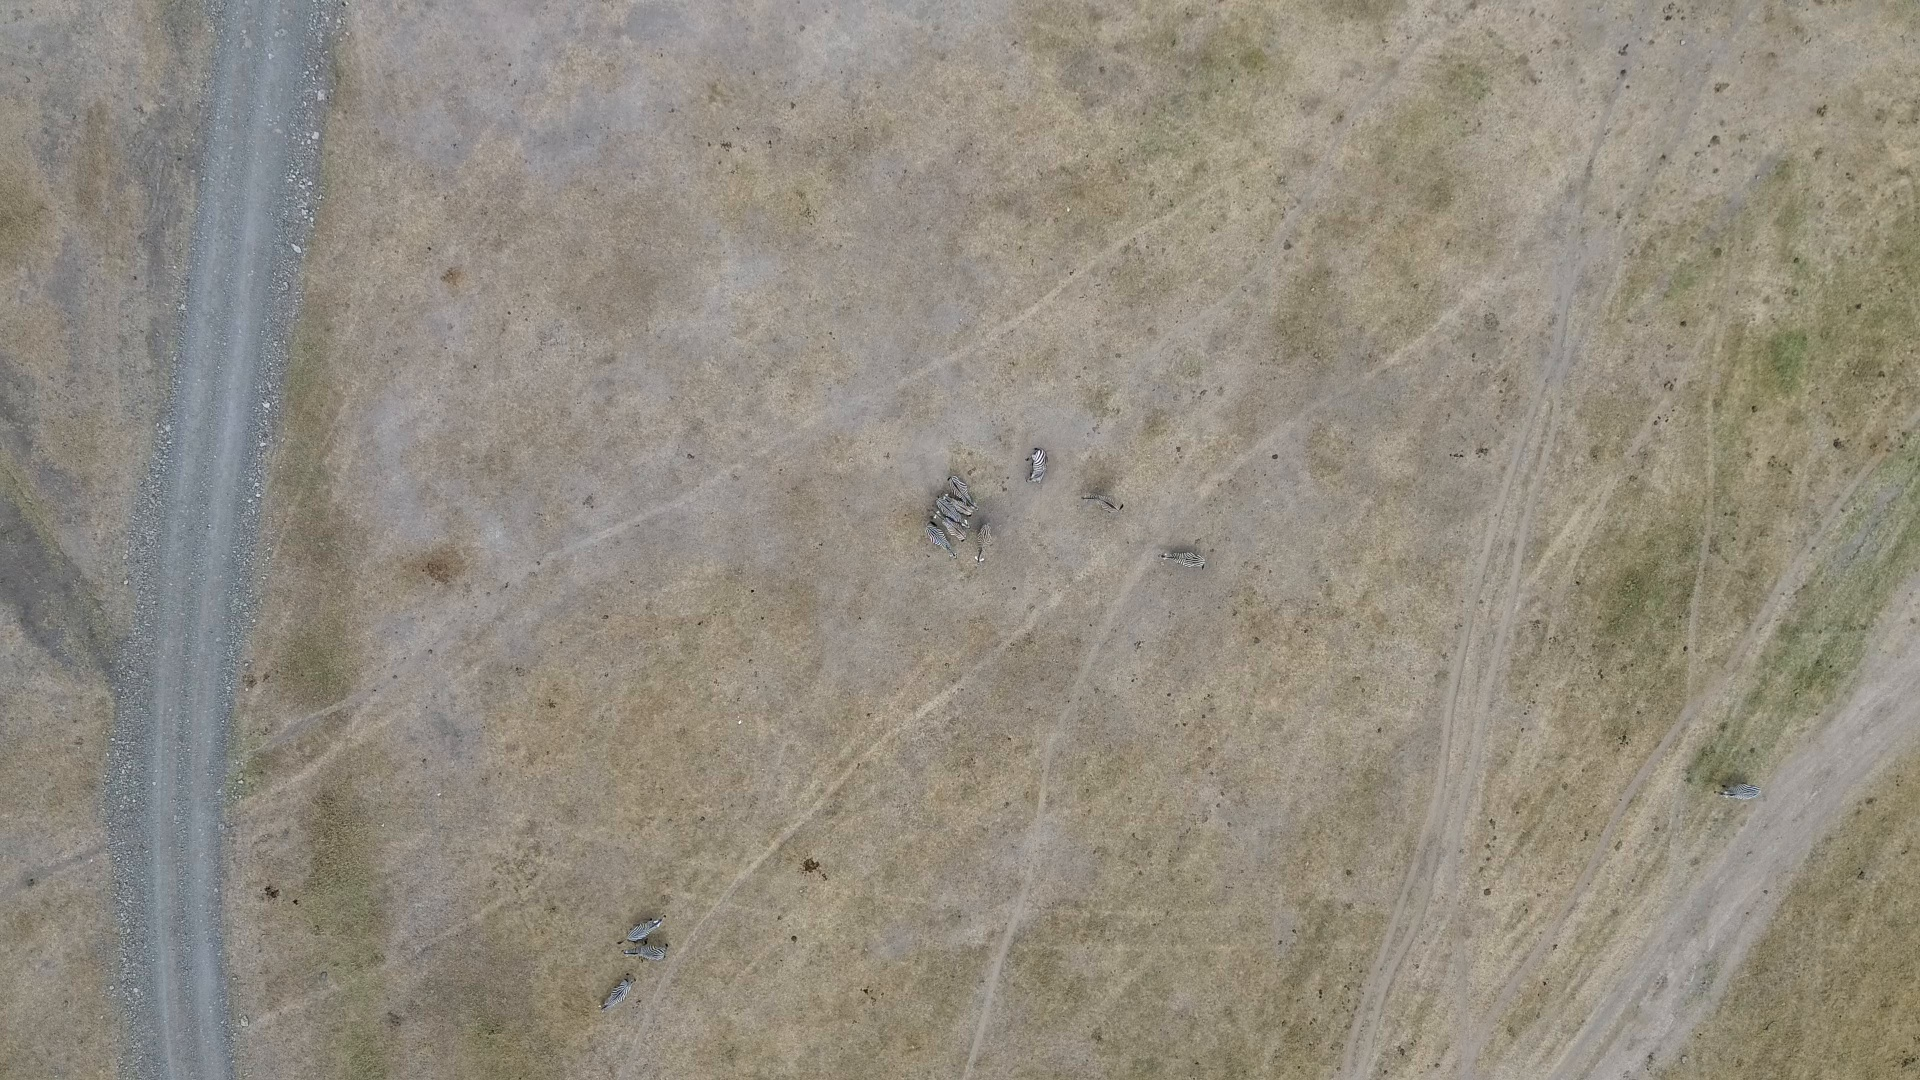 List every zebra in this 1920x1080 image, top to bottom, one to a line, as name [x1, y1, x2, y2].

zebra [1030, 448, 1046, 483]
zebra [949, 476, 980, 510]
zebra [942, 492, 972, 517]
zebra [1082, 492, 1116, 515]
zebra [936, 497, 971, 528]
zebra [934, 510, 967, 542]
zebra [974, 522, 989, 564]
zebra [927, 525, 956, 559]
zebra [1159, 548, 1204, 569]
zebra [1718, 784, 1762, 801]
zebra [628, 916, 666, 942]
zebra [633, 943, 669, 960]
zebra [601, 979, 631, 1012]